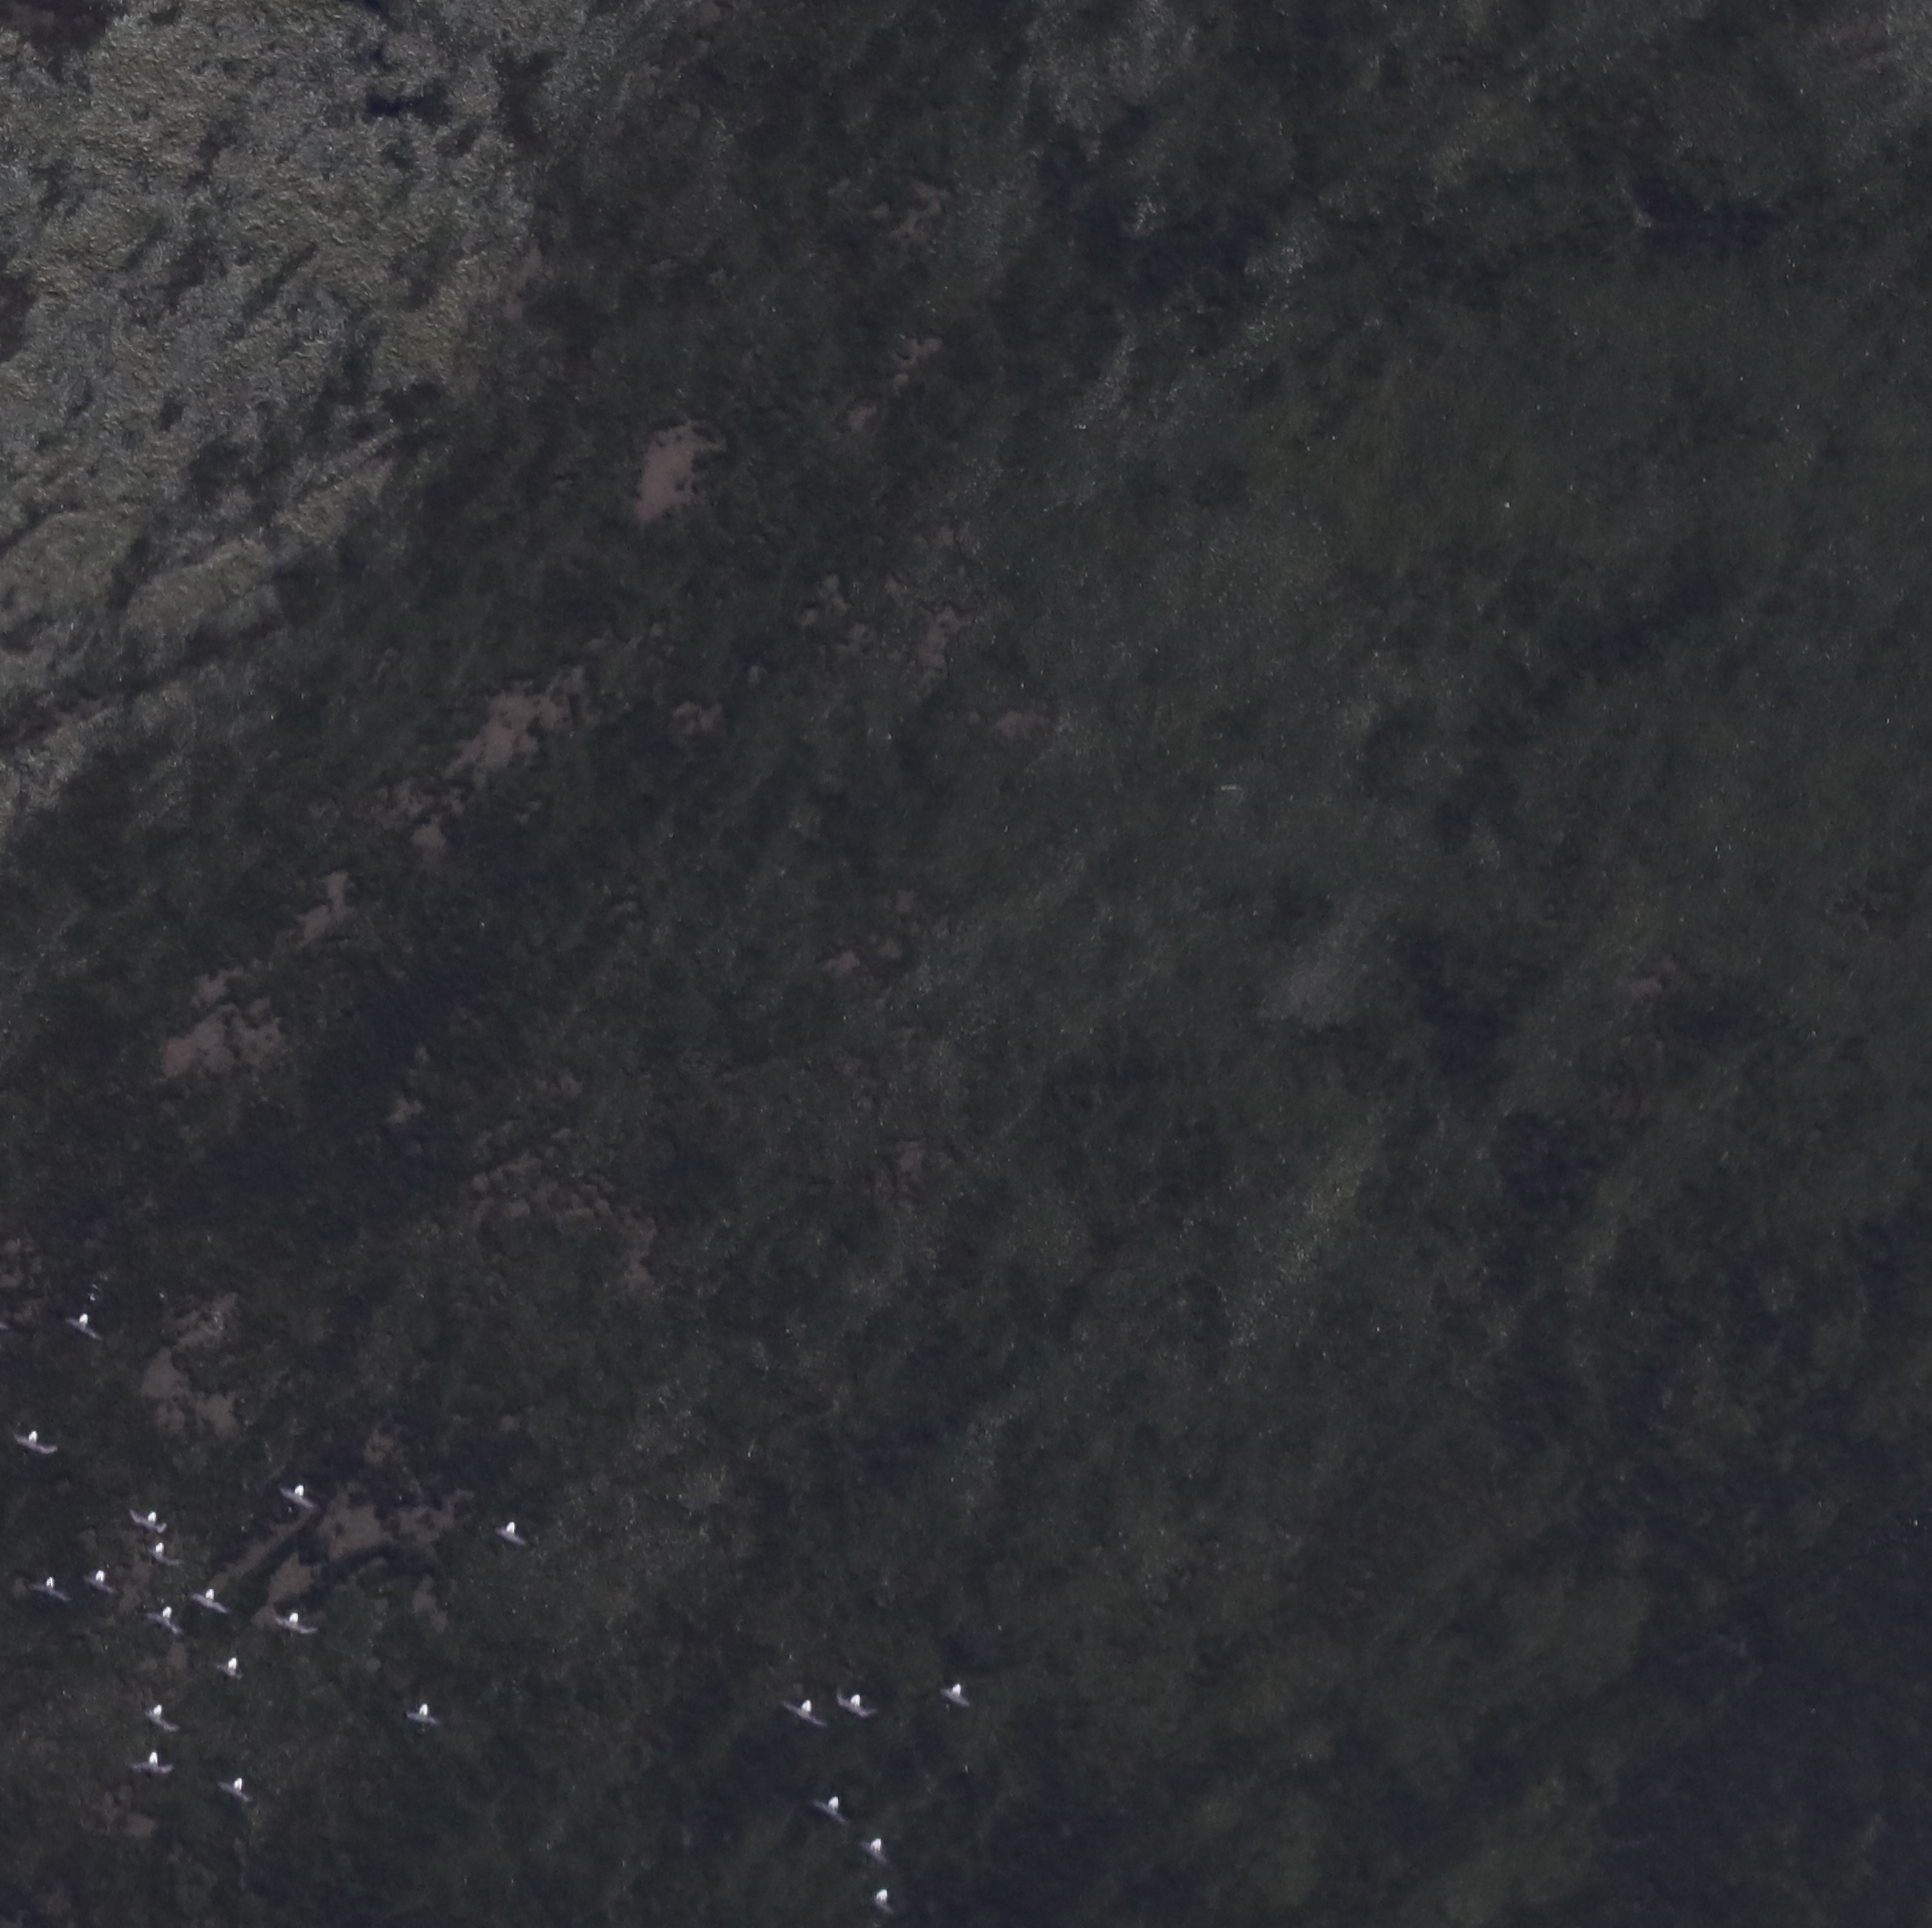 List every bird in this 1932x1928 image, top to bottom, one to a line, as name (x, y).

brant (89, 1335)
brant (35, 1445)
brant (299, 1490)
brant (151, 1519)
brant (512, 1534)
brant (157, 1560)
brant (101, 1569)
brant (54, 1588)
brant (210, 1603)
brant (157, 1625)
brant (309, 1626)
brant (234, 1672)
brant (954, 1699)
brant (849, 1704)
brant (424, 1709)
brant (804, 1711)
brant (152, 1715)
brant (153, 1765)
brant (234, 1789)
brant (828, 1810)
brant (876, 1854)
brant (876, 1904)